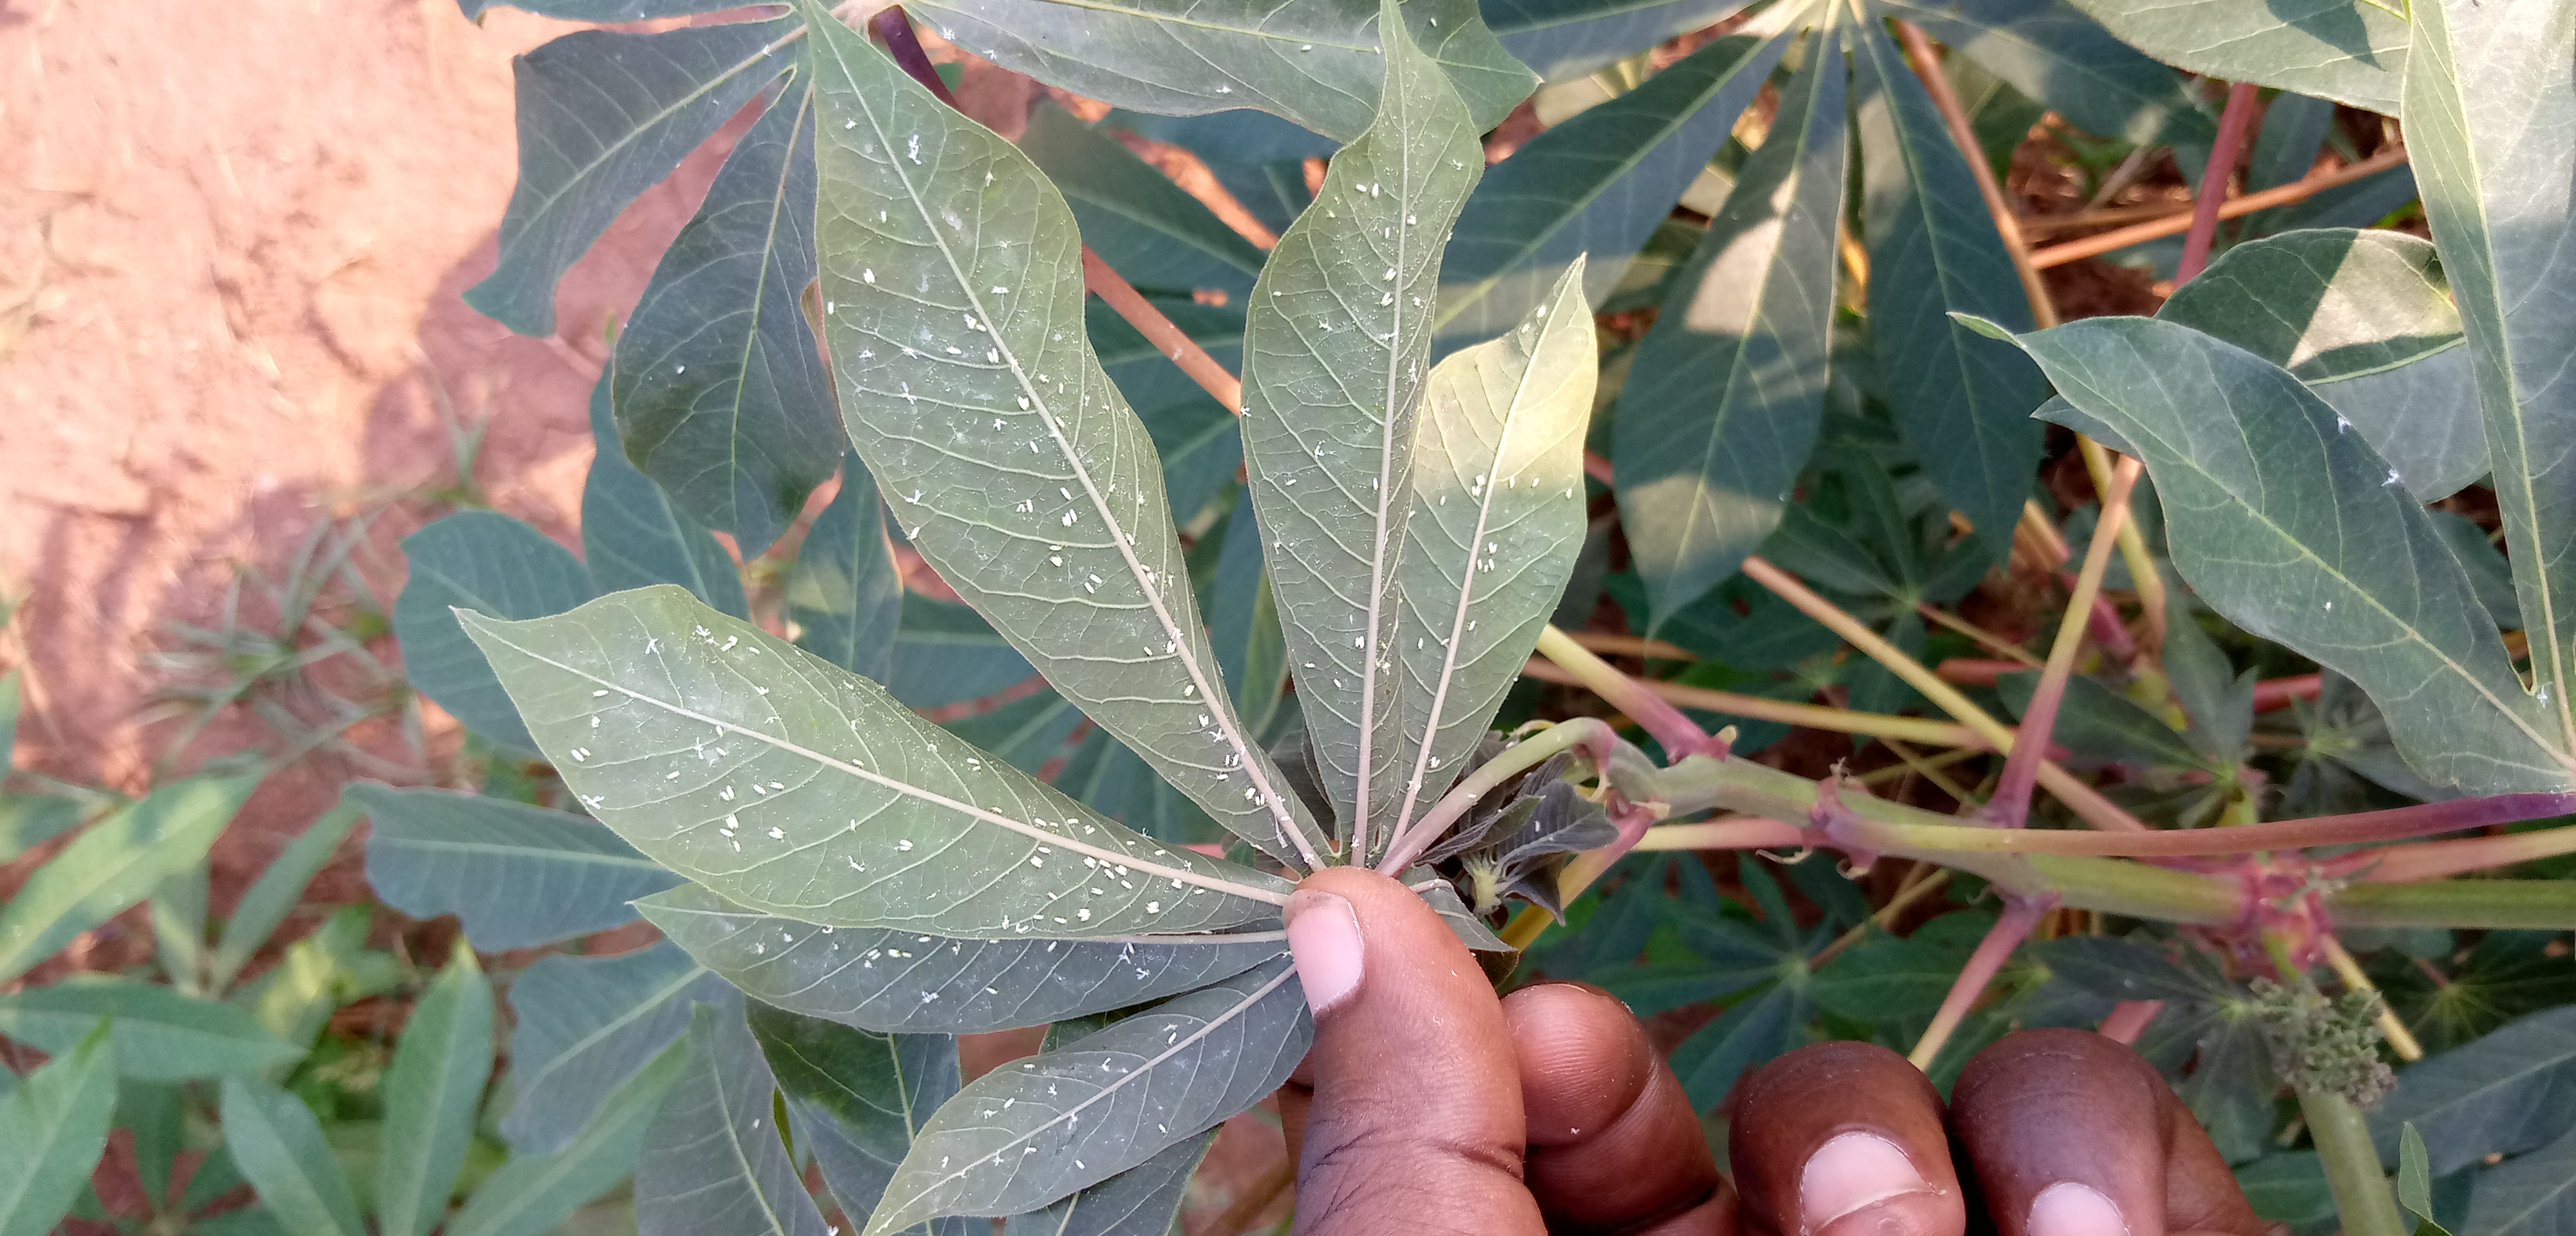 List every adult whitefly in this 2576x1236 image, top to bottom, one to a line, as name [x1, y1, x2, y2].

whitefly [1428, 16, 1439, 28]
whitefly [941, 26, 958, 41]
whitefly [760, 42, 774, 57]
whitefly [1300, 44, 1312, 52]
whitefly [1373, 44, 1381, 56]
whitefly [981, 46, 999, 62]
whitefly [1213, 84, 1234, 97]
whitefly [844, 118, 858, 130]
whitefly [907, 132, 920, 146]
whitefly [908, 146, 920, 161]
whitefly [1450, 157, 1465, 171]
whitefly [983, 171, 998, 188]
whitefly [1370, 181, 1381, 200]
whitefly [1355, 183, 1367, 193]
whitefly [1326, 209, 1337, 220]
whitefly [880, 209, 888, 224]
whitefly [1408, 214, 1417, 220]
whitefly [1406, 219, 1417, 227]
whitefly [1384, 225, 1391, 239]
whitefly [866, 267, 876, 284]
whitefly [1385, 267, 1394, 281]
whitefly [1388, 270, 1397, 281]
whitefly [863, 271, 871, 285]
whitefly [1271, 290, 1283, 299]
whitefly [1381, 291, 1391, 305]
whitefly [1411, 295, 1421, 308]
whitefly [1384, 297, 1394, 307]
whitefly [827, 301, 837, 315]
whitefly [1535, 304, 1548, 320]
whitefly [962, 312, 976, 330]
whitefly [1317, 317, 1333, 332]
whitefly [1520, 323, 1531, 335]
whitefly [976, 323, 988, 333]
whitefly [945, 346, 964, 357]
whitefly [901, 346, 918, 362]
whitefly [992, 346, 1000, 364]
whitefly [858, 349, 874, 359]
whitefly [986, 350, 993, 362]
whitefly [1009, 355, 1026, 375]
whitefly [675, 362, 687, 376]
whitefly [1038, 373, 1050, 384]
whitefly [898, 380, 918, 406]
whitefly [1057, 381, 1065, 395]
whitefly [1017, 395, 1027, 411]
whitefly [1024, 397, 1030, 408]
whitefly [1238, 403, 1253, 418]
whitefly [1054, 415, 1066, 428]
whitefly [992, 417, 1009, 433]
whitefly [1048, 425, 1062, 438]
whitefly [1028, 439, 1040, 454]
whitefly [1312, 444, 1327, 460]
whitefly [838, 450, 846, 459]
whitefly [1508, 473, 1516, 491]
whitefly [1475, 474, 1486, 486]
whitefly [1531, 475, 1540, 489]
whitefly [1372, 476, 1379, 491]
whitefly [1283, 477, 1298, 486]
whitefly [1108, 482, 1117, 493]
whitefly [1471, 485, 1475, 498]
whitefly [1475, 485, 1482, 498]
whitefly [1059, 485, 1072, 501]
whitefly [1564, 485, 1573, 501]
whitefly [1438, 494, 1446, 507]
whitefly [1026, 498, 1035, 513]
whitefly [1015, 503, 1026, 514]
whitefly [1069, 508, 1078, 523]
whitefly [1407, 509, 1416, 520]
whitefly [1065, 512, 1073, 527]
whitefly [1061, 515, 1067, 527]
whitefly [1125, 531, 1137, 547]
whitefly [1272, 540, 1283, 556]
whitefly [1487, 540, 1493, 556]
whitefly [1493, 543, 1499, 554]
whitefly [1048, 544, 1063, 551]
whitefly [1476, 558, 1482, 571]
whitefly [1488, 558, 1496, 572]
whitefly [1140, 563, 1151, 572]
whitefly [1483, 564, 1490, 574]
whitefly [1146, 571, 1156, 584]
whitefly [1088, 573, 1104, 585]
whitefly [1083, 581, 1095, 595]
whitefly [1466, 619, 1477, 633]
whitefly [692, 621, 712, 637]
whitefly [1170, 624, 1183, 641]
whitefly [643, 632, 661, 656]
whitefly [727, 634, 734, 642]
whitefly [1359, 634, 1365, 649]
whitefly [1354, 635, 1359, 648]
whitefly [1416, 635, 1425, 652]
whitefly [703, 635, 720, 647]
whitefly [733, 636, 739, 644]
whitefly [1439, 637, 1450, 648]
whitefly [1167, 639, 1171, 654]
whitefly [1379, 641, 1388, 651]
whitefly [1171, 642, 1177, 654]
whitefly [720, 642, 734, 652]
whitefly [1142, 644, 1154, 657]
whitefly [748, 646, 762, 656]
whitefly [1381, 659, 1391, 669]
whitefly [1300, 661, 1318, 669]
whitefly [1512, 676, 1519, 682]
whitefly [1332, 677, 1343, 689]
whitefly [1183, 684, 1196, 698]
whitefly [753, 684, 770, 697]
whitefly [592, 688, 609, 697]
whitefly [762, 713, 781, 727]
whitefly [1197, 713, 1206, 728]
whitefly [1204, 715, 1211, 725]
whitefly [714, 724, 726, 738]
whitefly [1207, 726, 1226, 743]
whitefly [693, 733, 707, 760]
whitefly [1504, 740, 1515, 751]
whitefly [926, 741, 940, 754]
whitefly [1240, 743, 1247, 756]
whitefly [714, 745, 728, 758]
whitefly [579, 746, 592, 756]
whitefly [570, 748, 585, 762]
whitefly [1232, 752, 1240, 767]
whitefly [1224, 753, 1231, 767]
whitefly [1429, 754, 1442, 770]
whitefly [966, 756, 980, 764]
whitefly [851, 757, 866, 769]
whitefly [972, 765, 983, 773]
whitefly [665, 769, 682, 780]
whitefly [1214, 772, 1231, 781]
whitefly [769, 778, 786, 791]
whitefly [752, 782, 768, 796]
whitefly [726, 784, 735, 800]
whitefly [1245, 786, 1253, 797]
whitefly [1247, 787, 1256, 801]
whitefly [720, 789, 730, 801]
whitefly [580, 792, 607, 810]
whitefly [1260, 792, 1267, 806]
whitefly [1466, 792, 1477, 801]
whitefly [1254, 795, 1260, 809]
whitefly [989, 805, 1003, 814]
whitefly [1497, 807, 1502, 814]
whitefly [729, 813, 740, 829]
whitefly [1280, 814, 1292, 821]
whitefly [724, 815, 734, 830]
whitefly [849, 817, 857, 832]
whitefly [1033, 817, 1047, 828]
whitefly [1065, 817, 1081, 825]
whitefly [1532, 818, 1542, 833]
whitefly [1049, 820, 1059, 829]
whitefly [1085, 824, 1092, 830]
whitefly [772, 826, 785, 835]
whitefly [1086, 826, 1096, 835]
whitefly [719, 827, 735, 839]
whitefly [769, 830, 784, 839]
whitefly [1349, 832, 1361, 849]
whitefly [899, 838, 913, 847]
whitefly [1124, 838, 1137, 847]
whitefly [732, 839, 744, 854]
whitefly [898, 845, 912, 853]
whitefly [1036, 845, 1052, 854]
whitefly [1153, 848, 1166, 856]
whitefly [1301, 850, 1317, 865]
whitefly [846, 854, 867, 873]
whitefly [1033, 854, 1043, 864]
whitefly [1086, 856, 1097, 864]
whitefly [1030, 857, 1041, 868]
whitefly [1083, 857, 1095, 868]
whitefly [1182, 857, 1192, 872]
whitefly [1097, 858, 1111, 868]
whitefly [1118, 864, 1128, 872]
whitefly [1114, 866, 1126, 877]
whitefly [1103, 866, 1115, 880]
whitefly [1172, 877, 1182, 883]
whitefly [1119, 879, 1133, 890]
whitefly [1170, 882, 1182, 889]
whitefly [1090, 886, 1104, 897]
whitefly [1193, 886, 1206, 895]
whitefly [1047, 890, 1058, 900]
whitefly [1144, 900, 1161, 906]
whitefly [1077, 905, 1091, 912]
whitefly [1145, 906, 1160, 915]
whitefly [999, 912, 1011, 930]
whitefly [1031, 912, 1046, 922]
whitefly [1077, 912, 1093, 917]
whitefly [1053, 915, 1068, 925]
whitefly [1080, 917, 1090, 923]
whitefly [1014, 921, 1030, 935]
whitefly [820, 923, 835, 935]
whitefly [781, 931, 795, 944]
whitefly [918, 933, 933, 944]
whitefly [988, 938, 1001, 945]
whitefly [950, 939, 964, 957]
whitefly [1045, 939, 1059, 955]
whitefly [1126, 940, 1137, 956]
whitefly [754, 941, 766, 957]
whitefly [1117, 943, 1133, 966]
whitefly [886, 946, 901, 960]
whitefly [867, 948, 879, 957]
whitefly [901, 950, 914, 960]
whitefly [871, 951, 882, 962]
whitefly [1134, 965, 1155, 982]
whitefly [983, 984, 1001, 998]
whitefly [921, 989, 933, 1004]
whitefly [1166, 1031, 1179, 1047]
whitefly [1099, 1054, 1113, 1074]
whitefly [1019, 1062, 1039, 1072]
whitefly [1046, 1081, 1061, 1098]
whitefly [1001, 1094, 1016, 1109]
whitefly [982, 1105, 999, 1122]
whitefly [751, 1116, 763, 1130]
whitefly [1156, 1121, 1169, 1135]
whitefly [1567, 1125, 1583, 1139]
whitefly [1019, 1143, 1041, 1156]
whitefly [989, 1150, 1007, 1169]
whitefly [940, 1154, 951, 1171]
whitefly [1073, 1157, 1087, 1172]
whitefly [826, 1222, 840, 1236]